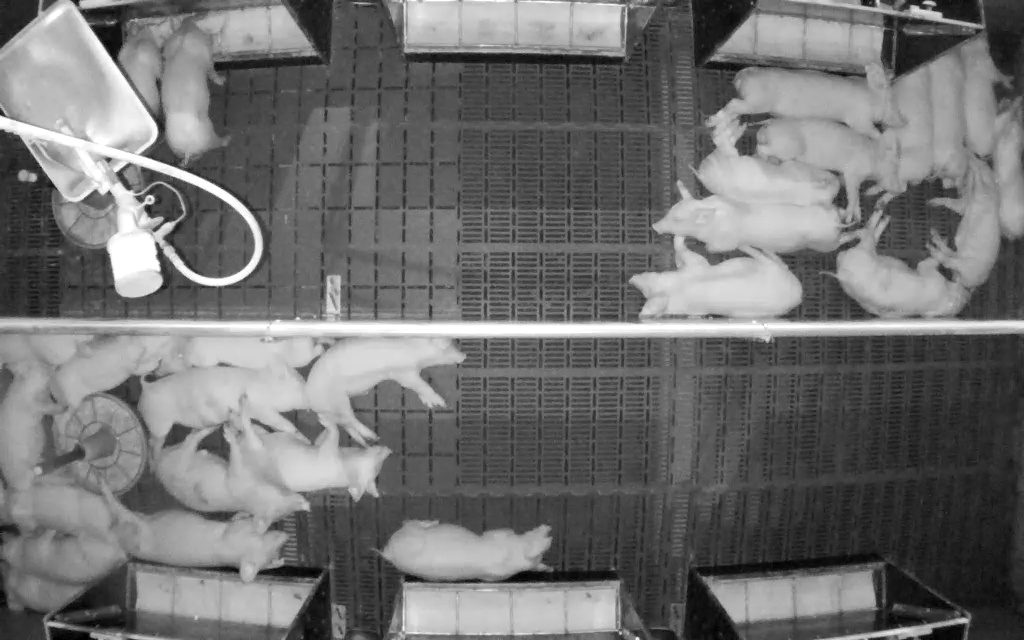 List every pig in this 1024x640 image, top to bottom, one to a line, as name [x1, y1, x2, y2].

pig [160, 12, 233, 170]
pig [116, 17, 176, 126]
pig [962, 29, 1017, 159]
pig [929, 48, 969, 191]
pig [704, 58, 907, 140]
pig [864, 67, 935, 212]
pig [991, 97, 1023, 245]
pig [688, 117, 841, 208]
pig [747, 118, 903, 224]
pig [926, 148, 999, 292]
pig [651, 179, 871, 255]
pig [818, 208, 975, 320]
pig [628, 234, 805, 317]
pig [1, 332, 97, 372]
pig [49, 334, 185, 457]
pig [154, 336, 337, 378]
pig [307, 336, 468, 447]
pig [0, 359, 78, 492]
pig [137, 360, 315, 474]
pig [227, 392, 392, 503]
pig [154, 424, 310, 536]
pig [99, 479, 292, 583]
pig [0, 485, 125, 549]
pig [370, 518, 557, 585]
pig [1, 530, 131, 585]
pig [1, 560, 94, 612]